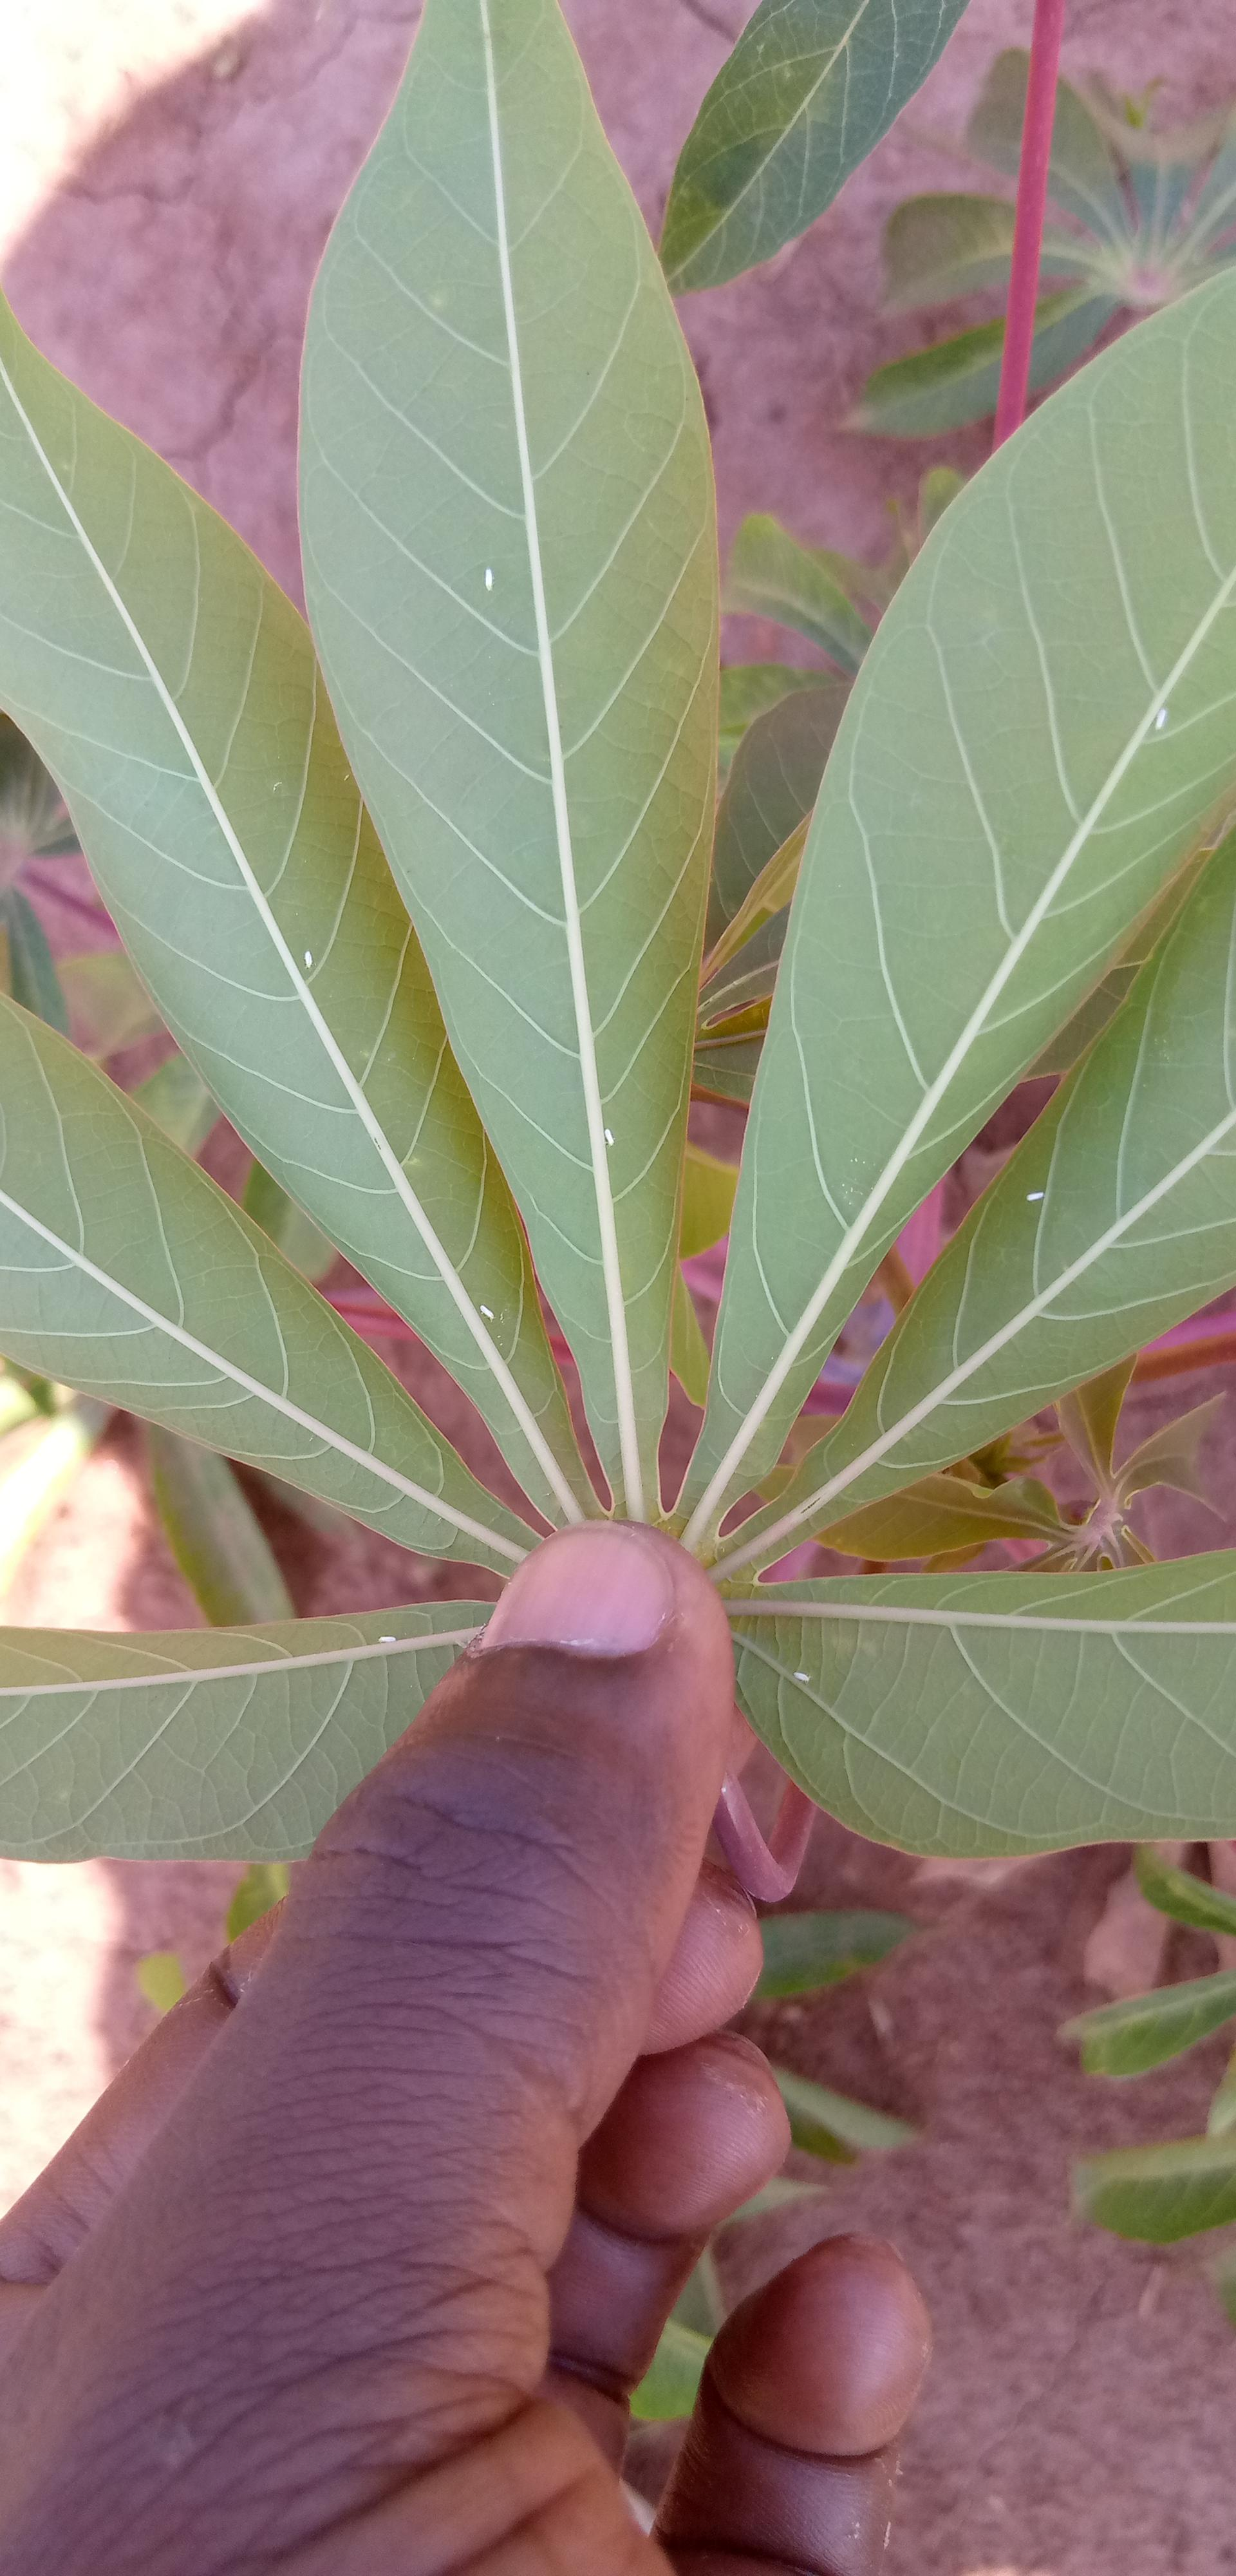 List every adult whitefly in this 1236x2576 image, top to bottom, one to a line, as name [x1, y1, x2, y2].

whitefly [483, 566, 494, 592]
whitefly [1154, 705, 1168, 732]
whitefly [303, 948, 313, 971]
whitefly [603, 1126, 617, 1148]
whitefly [1025, 1190, 1045, 1202]
whitefly [478, 1303, 496, 1321]
whitefly [377, 1634, 397, 1645]
whitefly [791, 1669, 812, 1684]